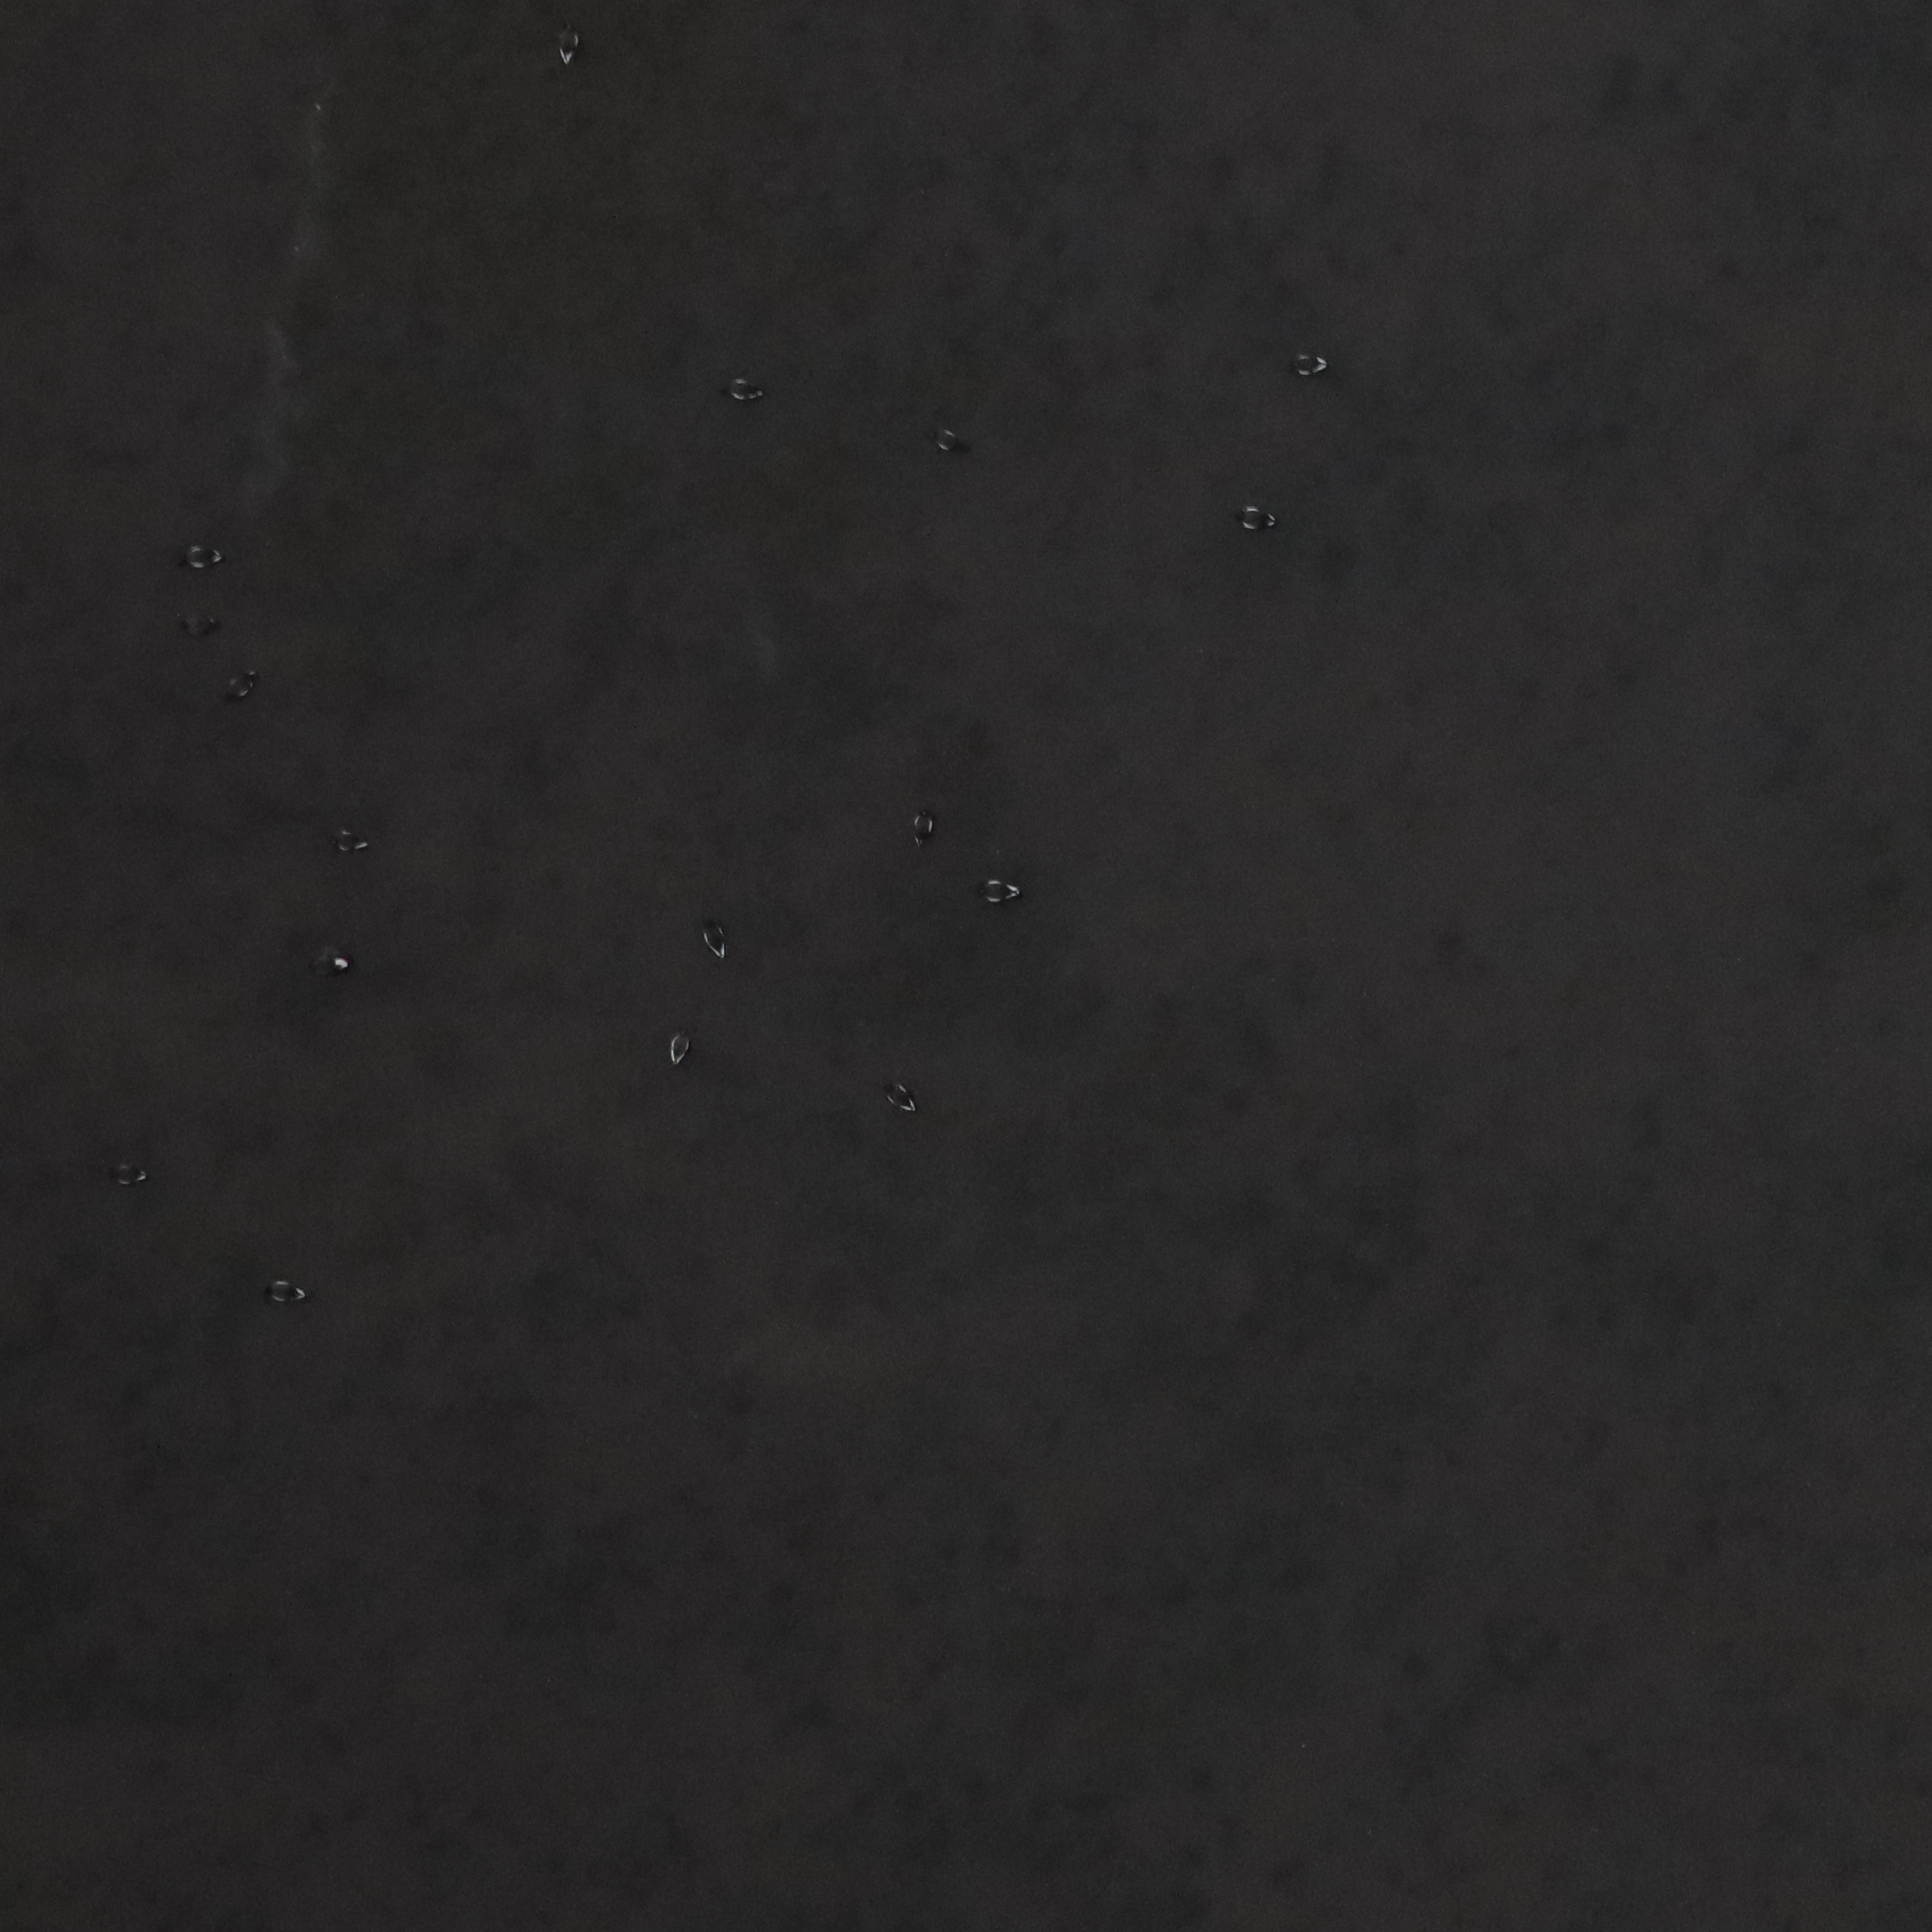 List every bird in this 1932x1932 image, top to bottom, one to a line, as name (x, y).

brant (569, 45)
brant (1309, 364)
brant (746, 391)
brant (947, 442)
brant (1256, 518)
brant (202, 559)
brant (198, 620)
brant (243, 689)
brant (924, 825)
brant (350, 841)
brant (998, 892)
brant (715, 939)
brant (323, 961)
brant (680, 1047)
brant (902, 1097)
brant (129, 1173)
brant (283, 1292)